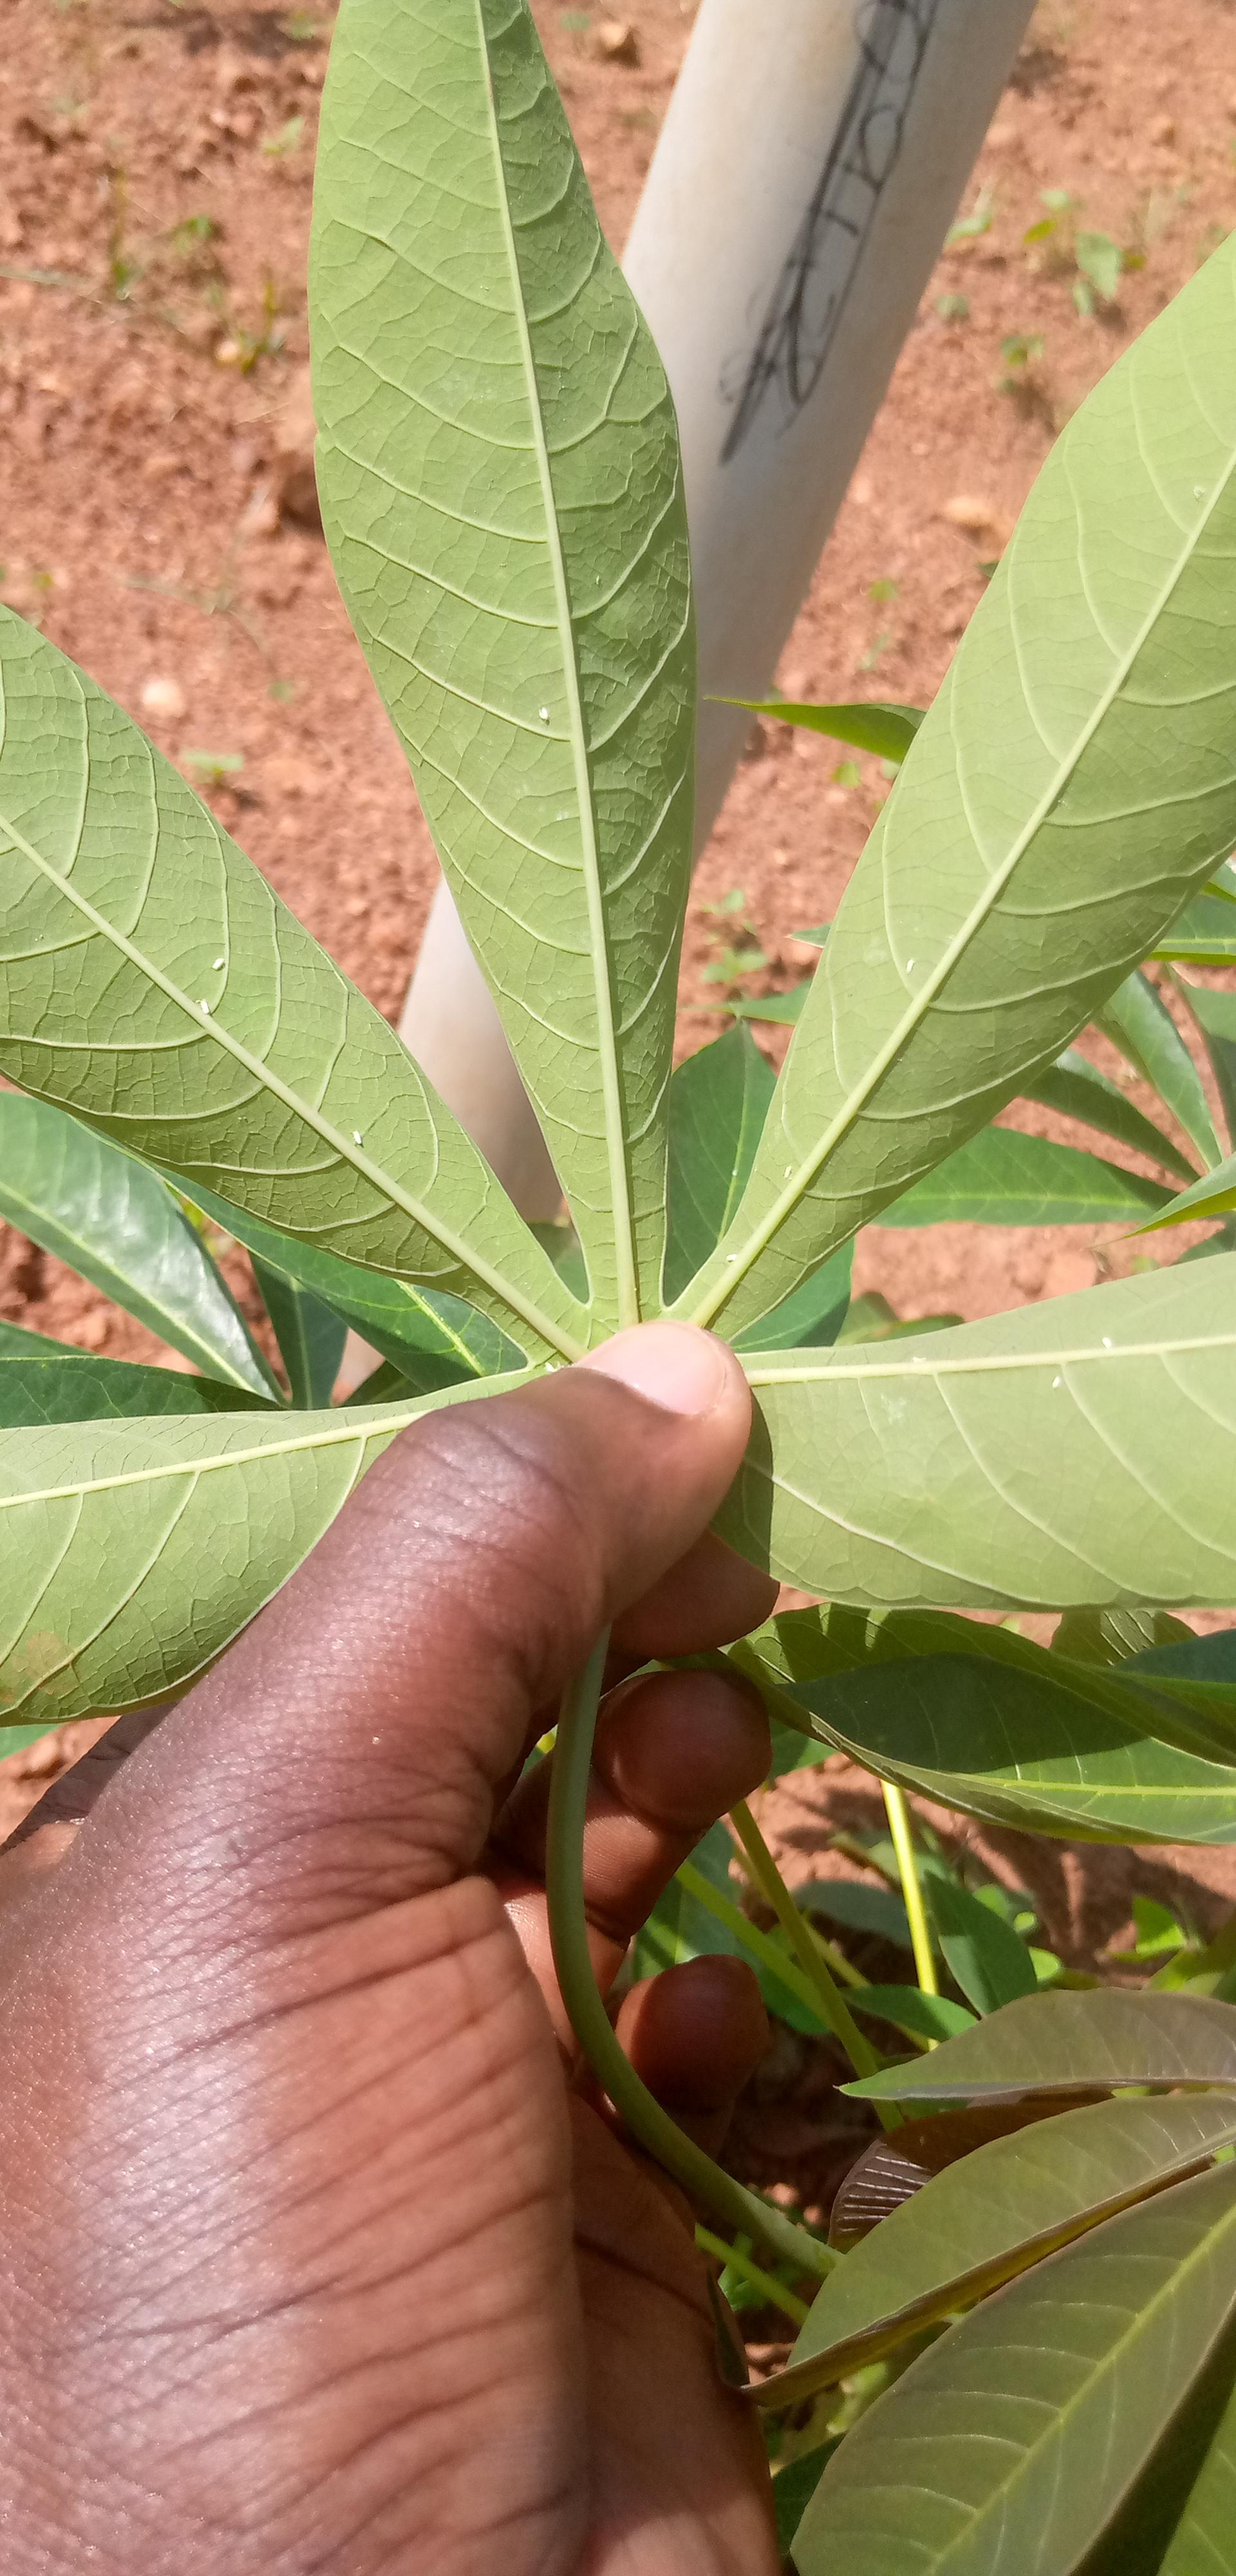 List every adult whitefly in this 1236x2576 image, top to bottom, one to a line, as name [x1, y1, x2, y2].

whitefly [537, 705, 552, 723]
whitefly [211, 955, 225, 972]
whitefly [904, 958, 916, 975]
whitefly [198, 998, 211, 1015]
whitefly [350, 1127, 365, 1146]
whitefly [782, 1164, 793, 1182]
whitefly [723, 1252, 740, 1262]
whitefly [1100, 1334, 1113, 1349]
whitefly [1051, 1374, 1060, 1390]